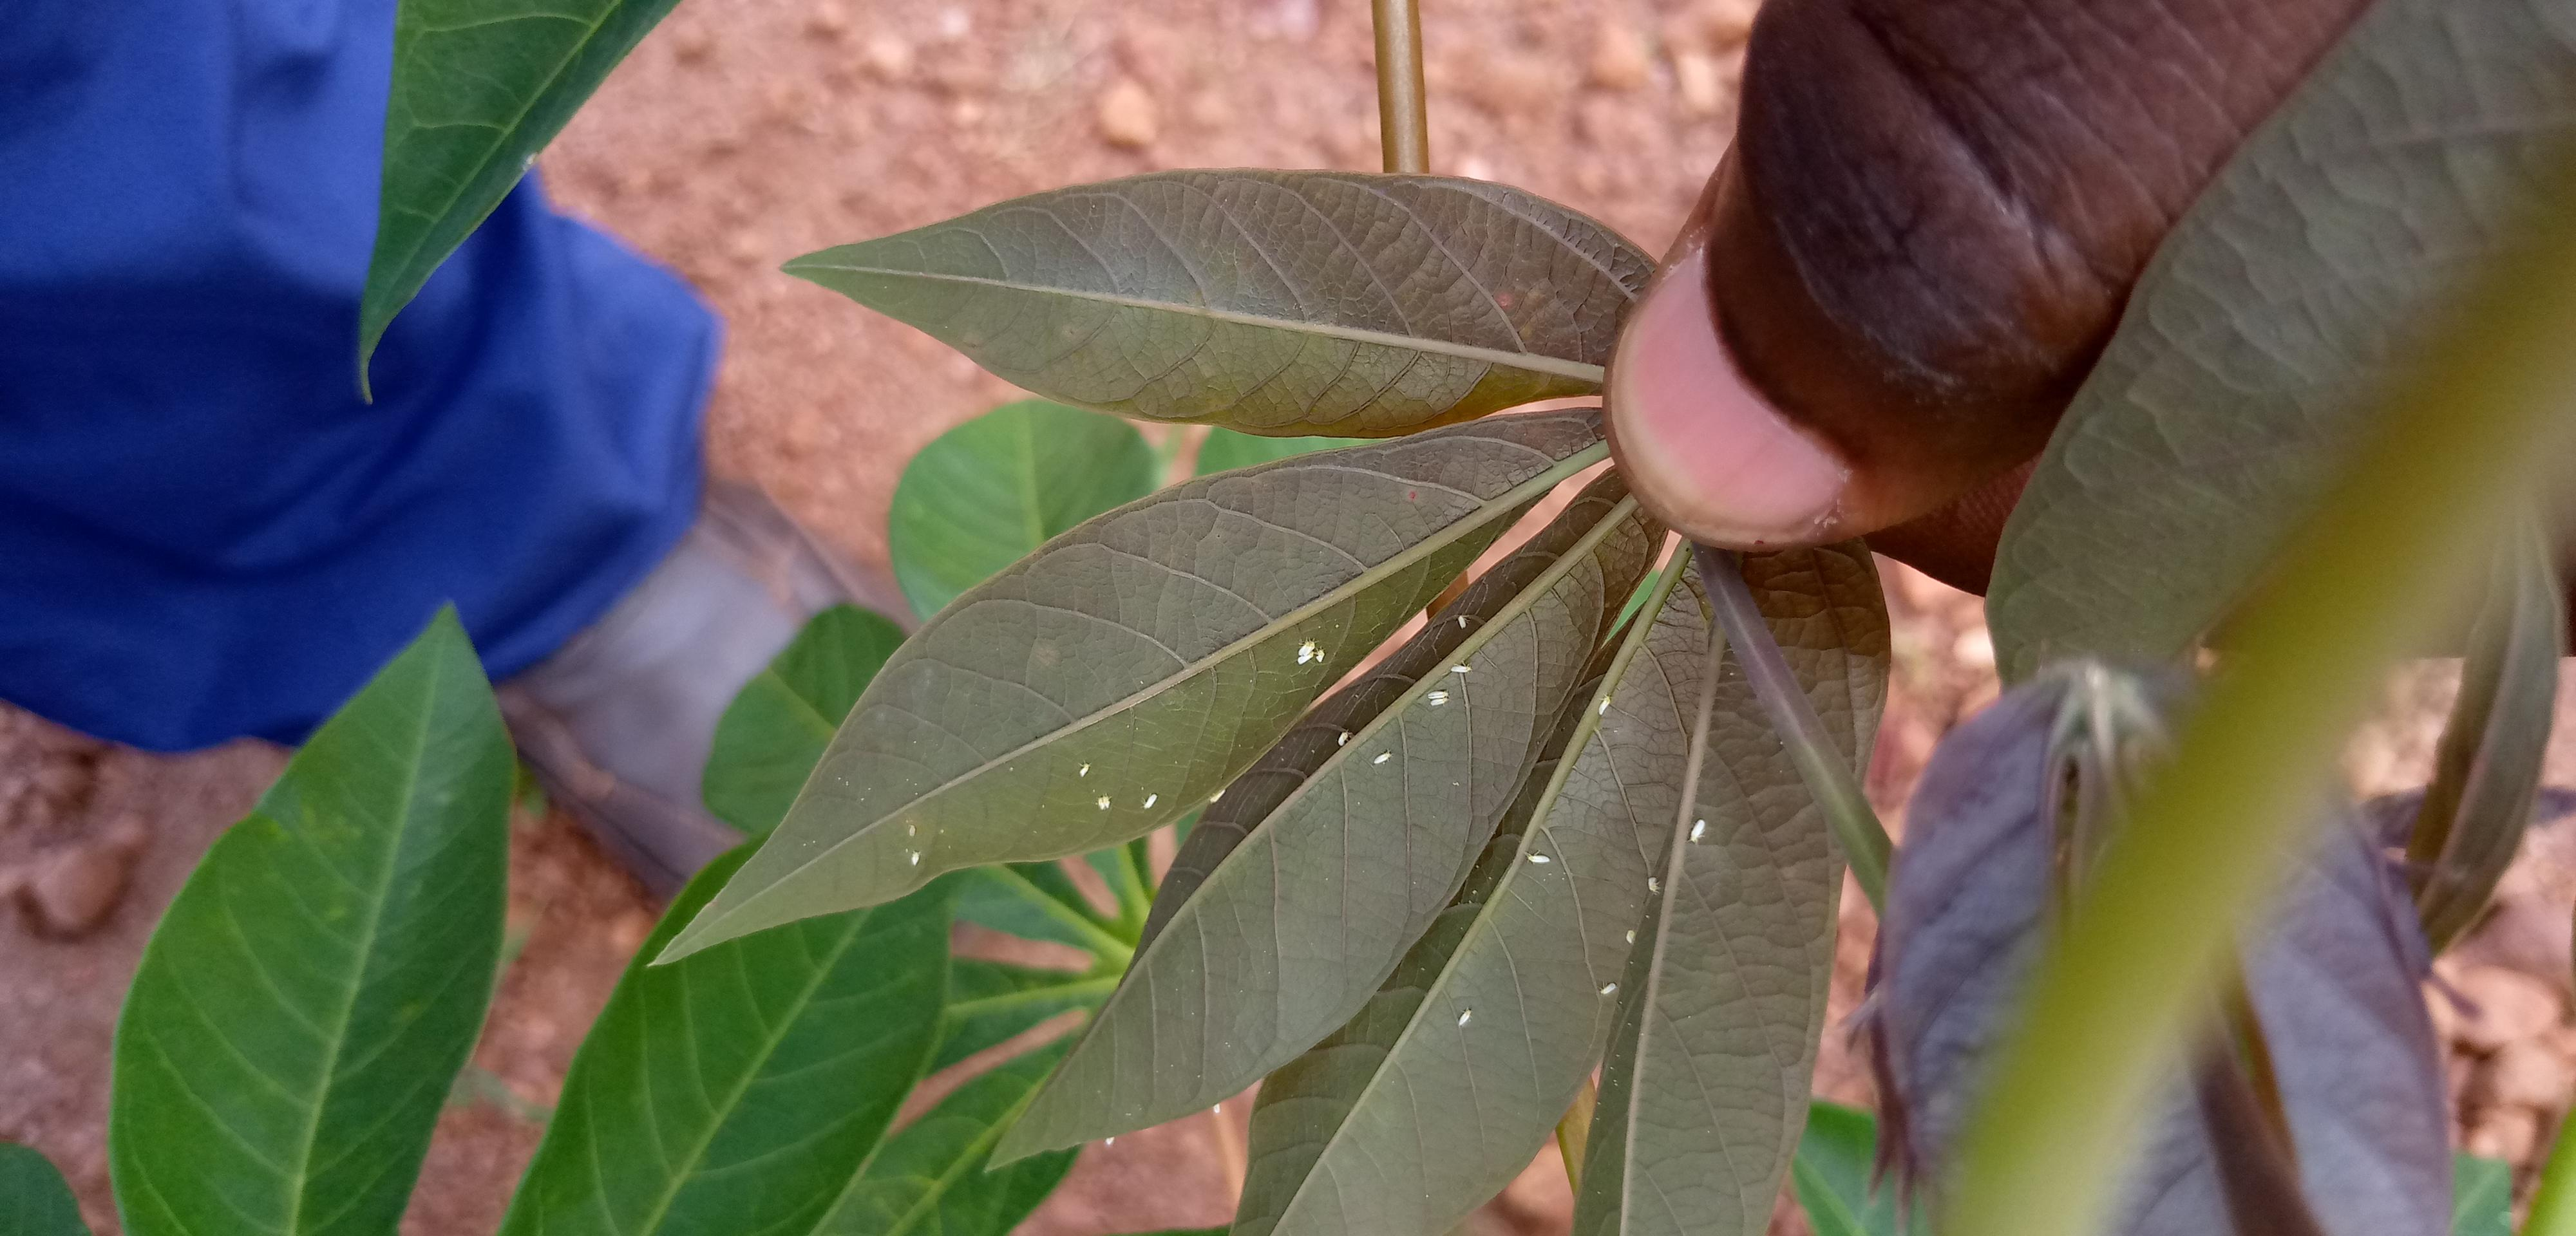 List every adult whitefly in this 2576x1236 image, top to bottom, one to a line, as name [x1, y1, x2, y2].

whitefly [1450, 608, 1473, 630]
whitefly [1291, 638, 1324, 656]
whitefly [1312, 646, 1332, 664]
whitefly [1294, 647, 1311, 670]
whitefly [1448, 656, 1470, 678]
whitefly [1595, 684, 1618, 719]
whitefly [1427, 685, 1452, 711]
whitefly [1422, 688, 1455, 710]
whitefly [1337, 726, 1352, 747]
whitefly [1370, 745, 1394, 769]
whitefly [1072, 755, 1097, 783]
whitefly [1203, 782, 1231, 807]
whitefly [1092, 785, 1115, 814]
whitefly [1139, 788, 1162, 810]
whitefly [1097, 790, 1113, 819]
whitefly [1685, 811, 1713, 848]
whitefly [1525, 841, 1563, 871]
whitefly [1642, 872, 1665, 897]
whitefly [1624, 925, 1638, 948]
whitefly [1595, 978, 1625, 999]
whitefly [1453, 1001, 1474, 1027]